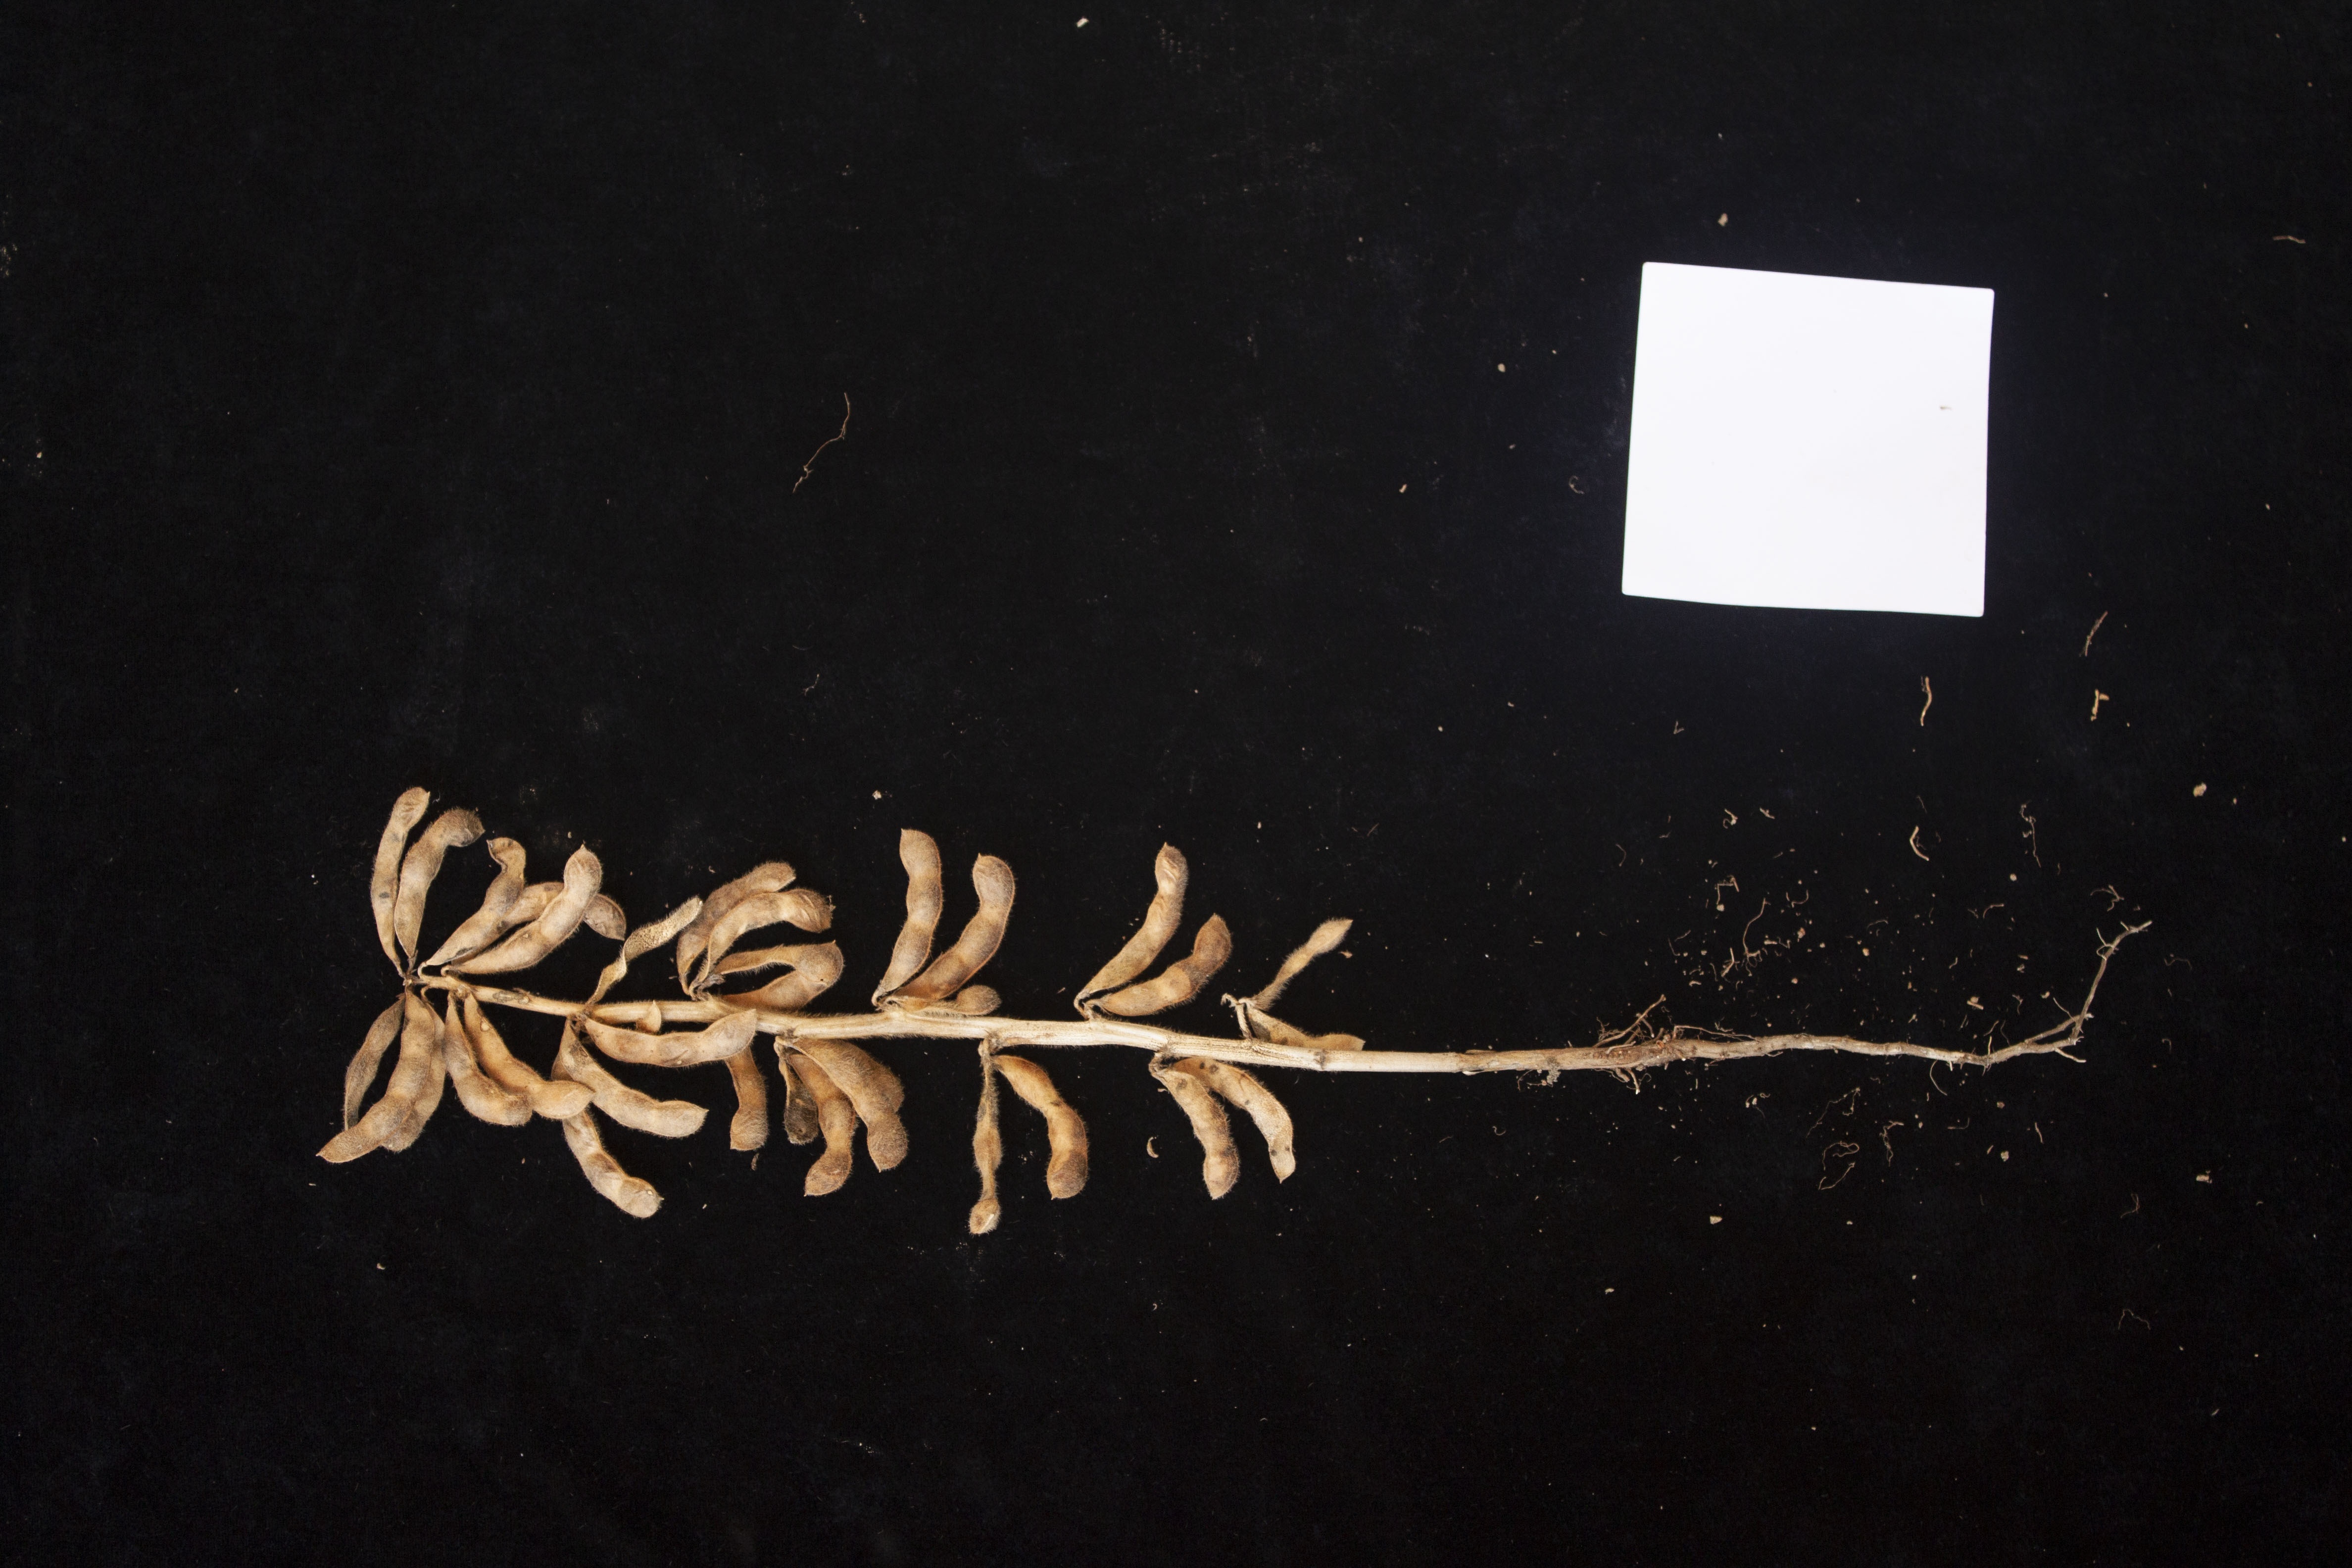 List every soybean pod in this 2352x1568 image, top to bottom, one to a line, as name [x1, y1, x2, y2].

soybean pod [369, 790, 429, 980]
soybean pod [392, 811, 481, 974]
soybean pod [872, 830, 943, 1003]
soybean pod [420, 838, 524, 971]
soybean pod [1078, 844, 1186, 1003]
soybean pod [441, 850, 601, 975]
soybean pod [886, 854, 1015, 1002]
soybean pod [677, 863, 795, 994]
soybean pod [449, 882, 626, 963]
soybean pod [693, 890, 831, 984]
soybean pod [1083, 912, 1232, 1016]
soybean pod [1253, 921, 1354, 1009]
soybean pod [729, 945, 841, 1010]
soybean pod [901, 987, 1002, 1016]
soybean pod [320, 992, 436, 1164]
soybean pod [463, 992, 592, 1122]
soybean pod [344, 995, 402, 1127]
soybean pod [443, 996, 532, 1128]
soybean pod [382, 999, 446, 1153]
soybean pod [581, 1010, 756, 1069]
soybean pod [562, 1022, 706, 1140]
soybean pod [774, 1035, 818, 1145]
soybean pod [784, 1040, 907, 1171]
soybean pod [835, 1040, 902, 1113]
soybean pod [724, 1049, 770, 1152]
soybean pod [971, 1053, 1001, 1234]
soybean pod [789, 1056, 853, 1197]
soybean pod [992, 1056, 1087, 1199]
soybean pod [1179, 1060, 1294, 1182]
soybean pod [1154, 1067, 1239, 1201]
soybean pod [564, 1112, 660, 1216]